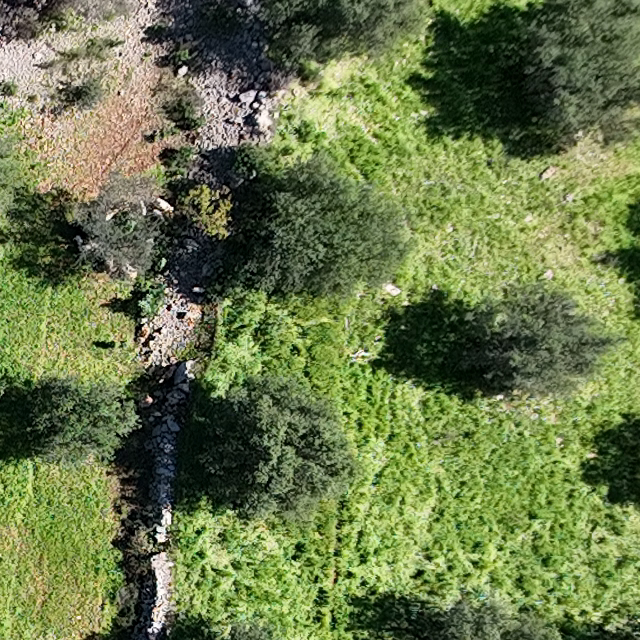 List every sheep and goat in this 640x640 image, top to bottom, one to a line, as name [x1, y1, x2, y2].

sheep [176, 65, 188, 79]
sheep [137, 195, 148, 216]
sheep [155, 197, 174, 212]
sheep [106, 207, 122, 221]
sheep [152, 208, 165, 220]
sheep [184, 238, 201, 251]
sheep [106, 256, 117, 272]
sheep [120, 263, 138, 279]
sheep [136, 323, 150, 341]
sheep [141, 328, 162, 348]